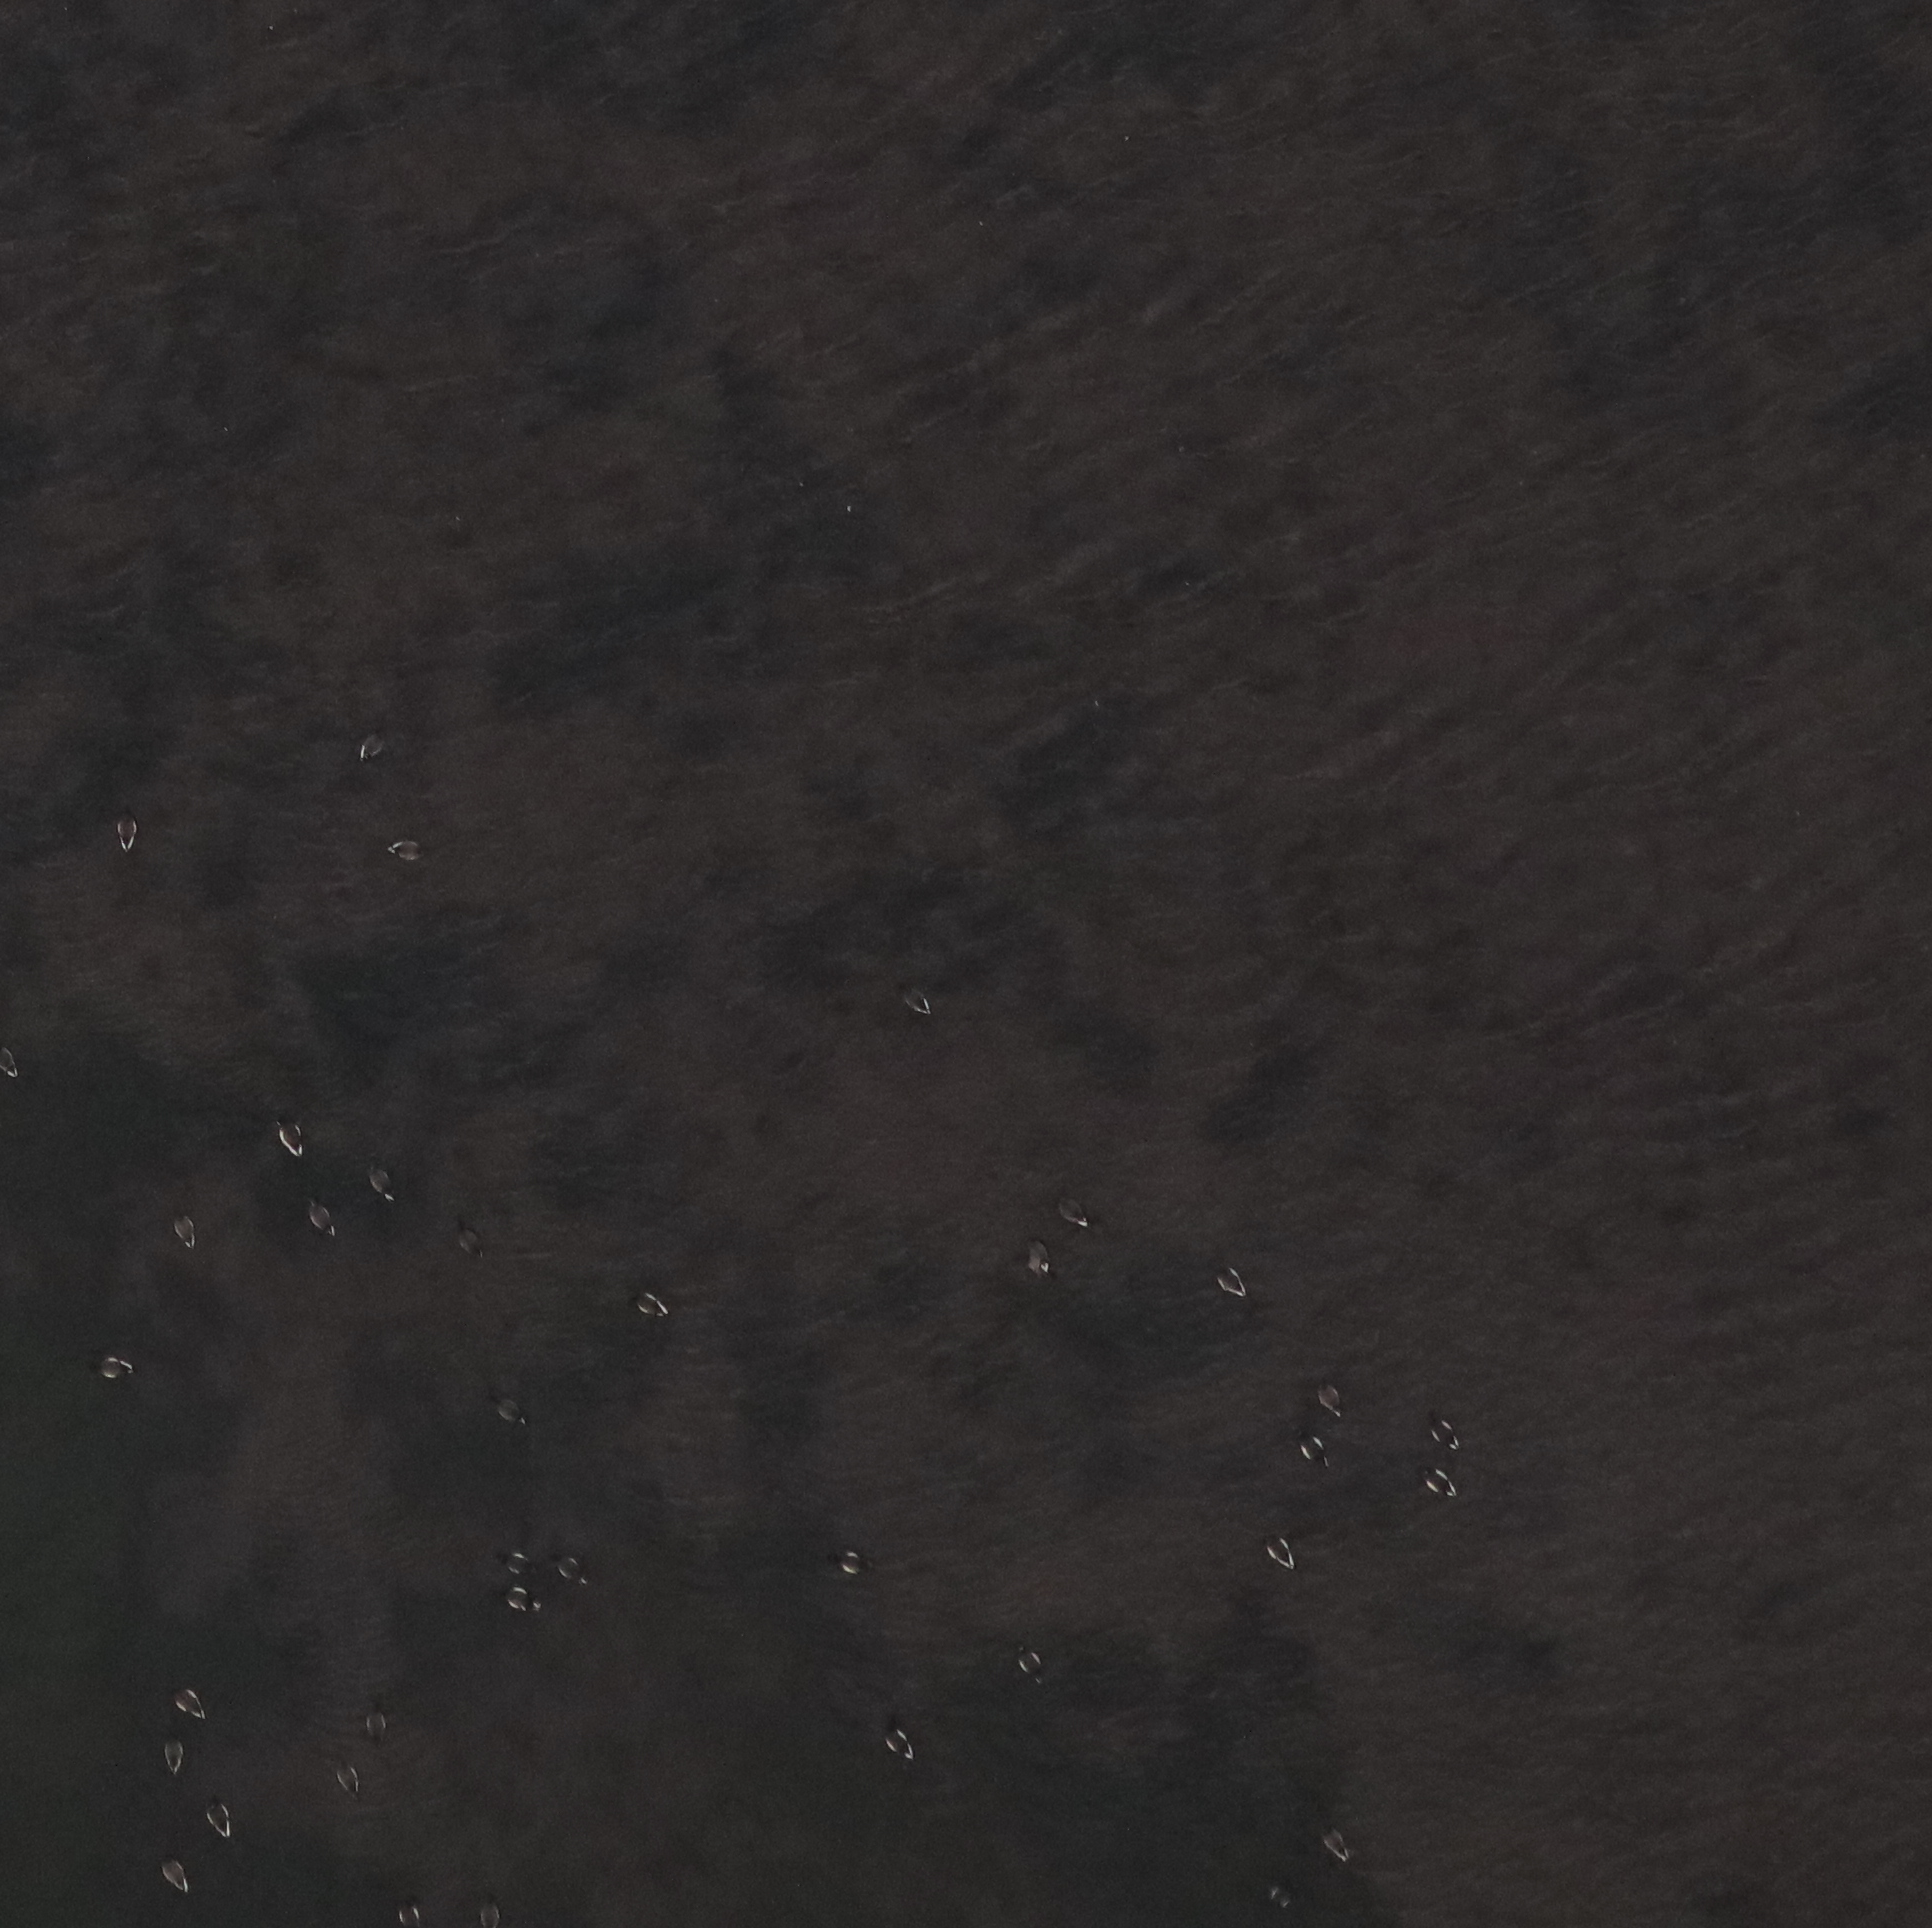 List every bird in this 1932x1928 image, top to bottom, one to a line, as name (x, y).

brant (371, 745)
brant (127, 830)
brant (406, 851)
brant (915, 1000)
brant (6, 1061)
brant (289, 1138)
brant (378, 1181)
brant (1072, 1215)
brant (320, 1217)
brant (185, 1229)
brant (470, 1235)
brant (1039, 1258)
brant (1230, 1281)
brant (651, 1304)
brant (111, 1367)
brant (1330, 1398)
brant (509, 1409)
brant (1444, 1431)
brant (1314, 1448)
brant (1439, 1482)
brant (1278, 1549)
brant (514, 1560)
brant (851, 1560)
brant (569, 1568)
brant (519, 1594)
brant (1031, 1663)
brant (189, 1701)
brant (378, 1727)
brant (899, 1742)
brant (172, 1751)
brant (346, 1778)
brant (218, 1817)
brant (1335, 1843)
brant (175, 1873)
brant (1280, 1896)
brant (409, 1915)
brant (491, 1915)